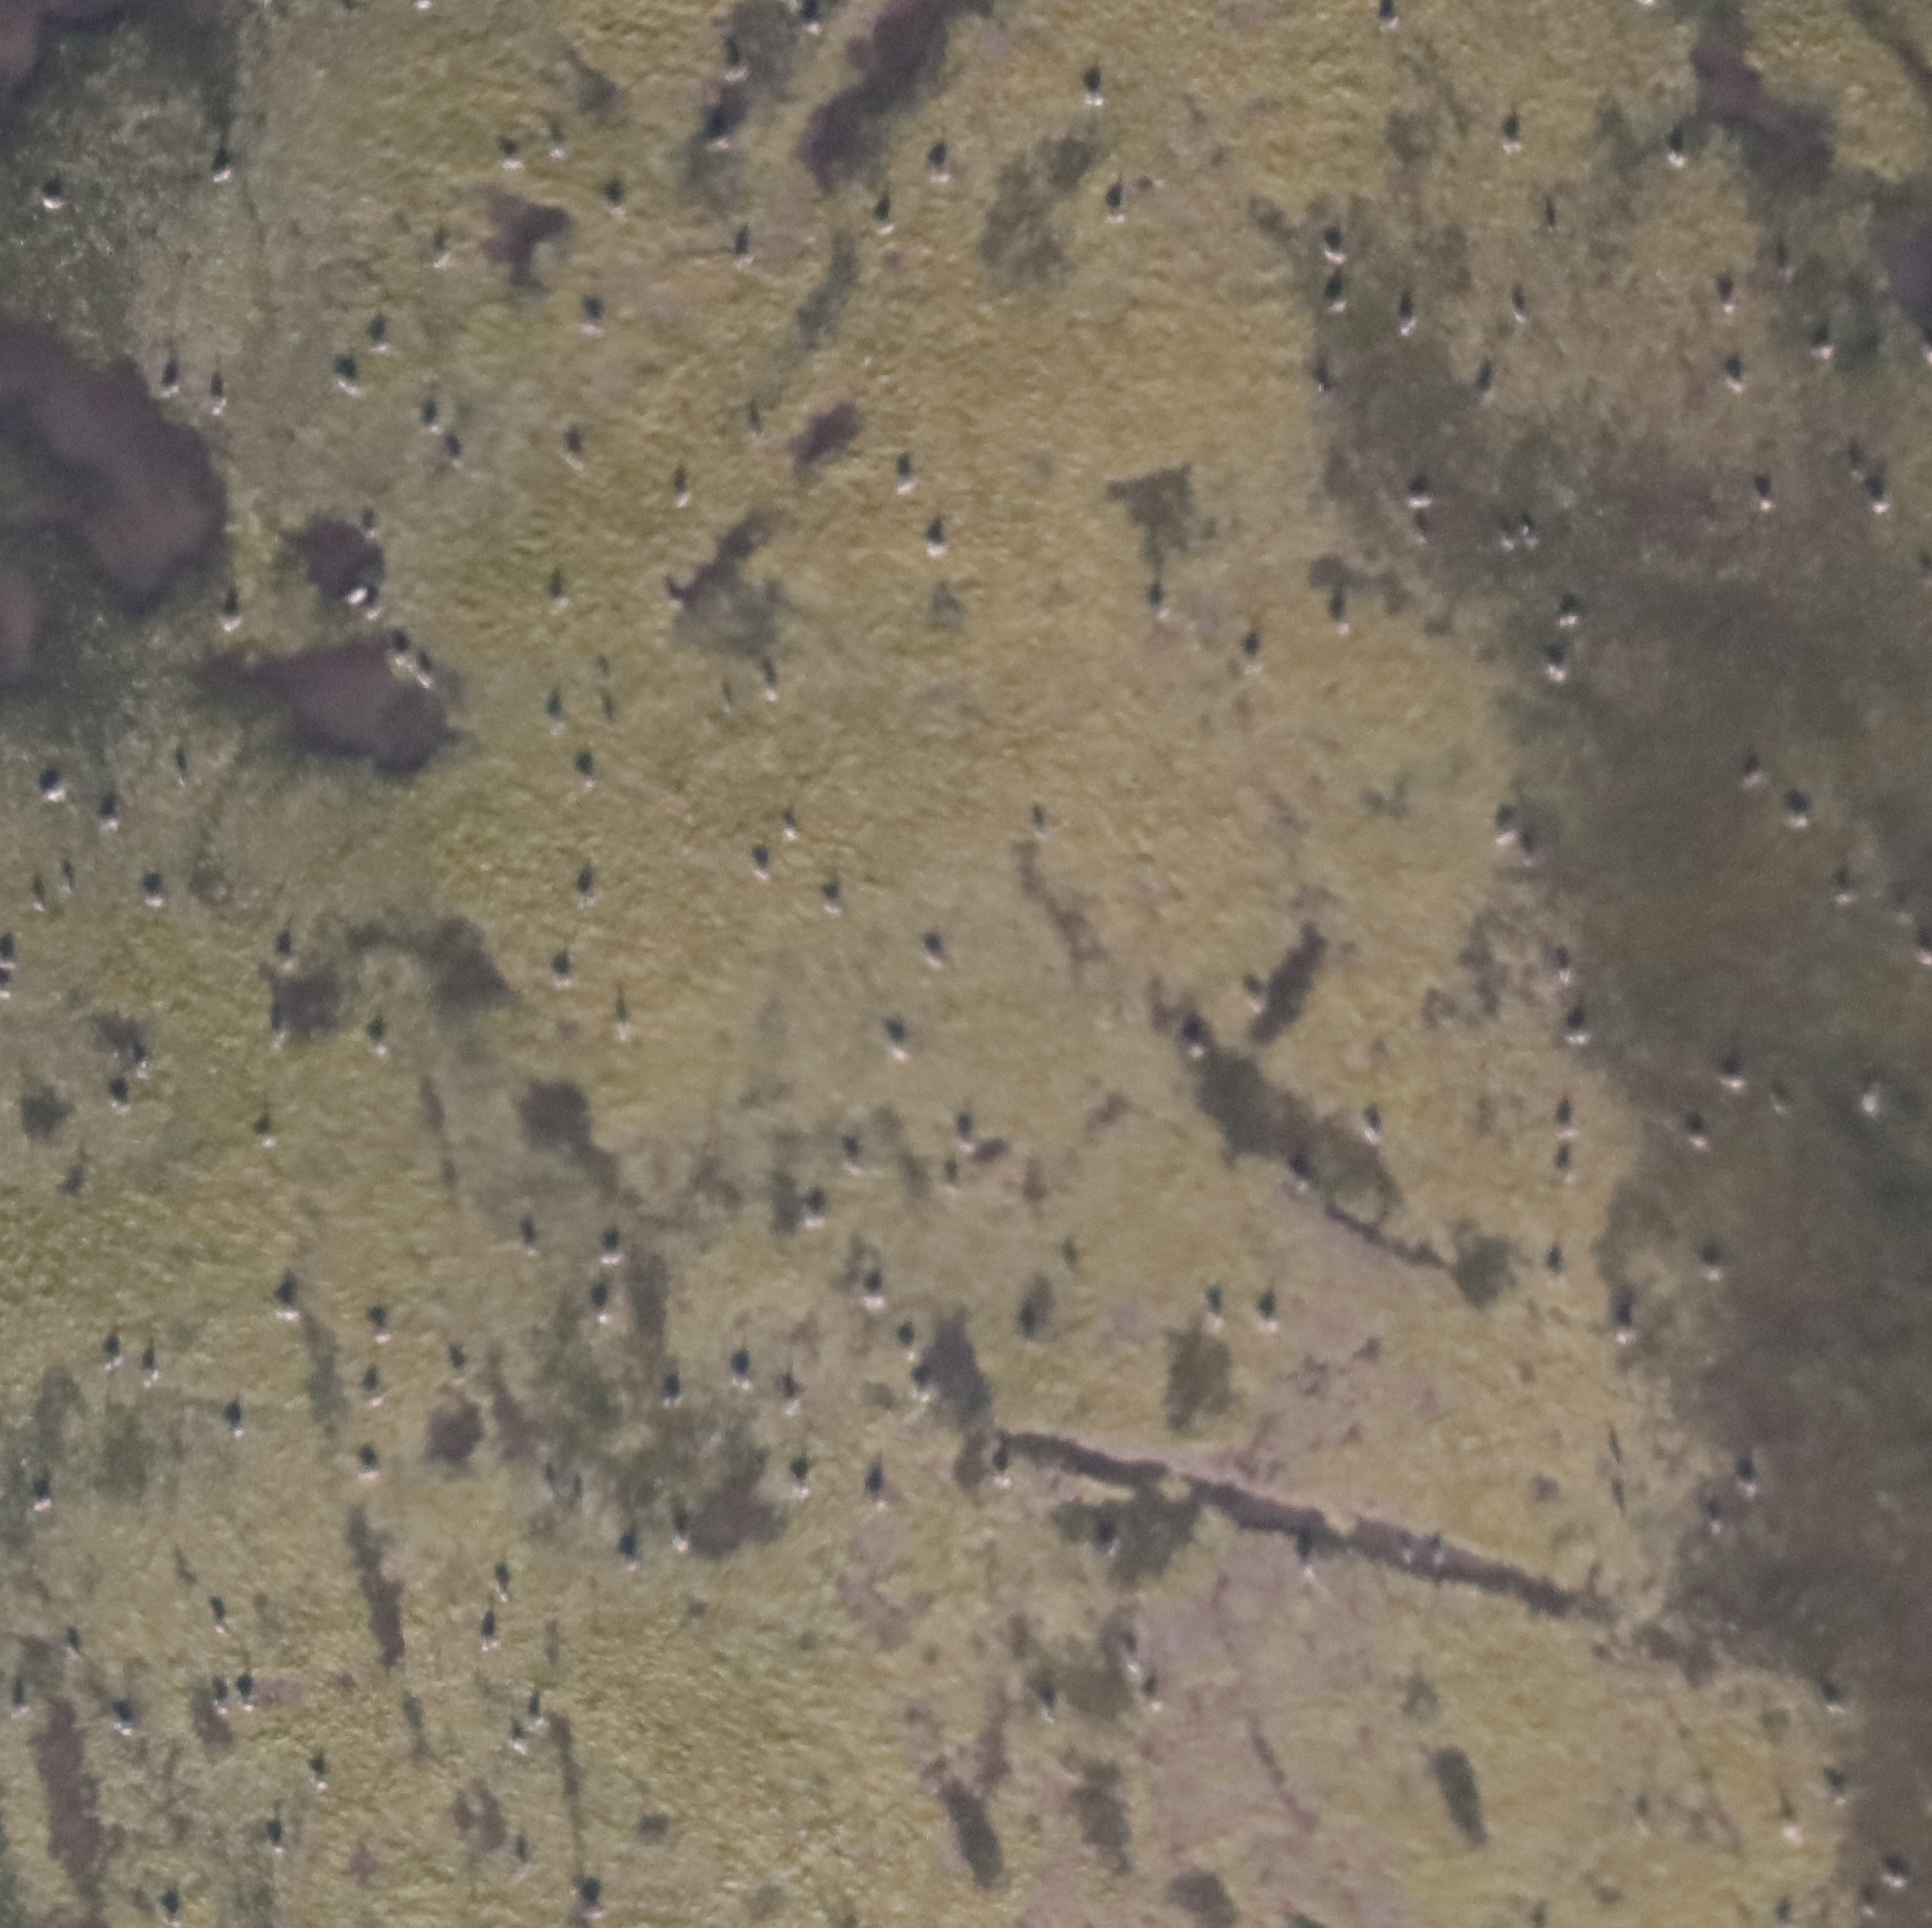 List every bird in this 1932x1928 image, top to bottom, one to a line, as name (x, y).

brant (431, 0)
brant (1652, 2)
brant (1395, 21)
brant (813, 29)
brant (743, 70)
brant (1096, 100)
brant (1516, 133)
brant (729, 135)
brant (561, 148)
brant (1681, 148)
brant (510, 160)
brant (941, 177)
brant (219, 178)
brant (49, 200)
brant (1123, 213)
brant (626, 215)
brant (880, 230)
brant (1344, 245)
brant (740, 262)
brant (444, 263)
brant (1792, 279)
brant (1338, 305)
brant (1737, 306)
brant (1520, 312)
brant (1412, 322)
brant (585, 324)
brant (384, 341)
brant (1819, 348)
brant (364, 375)
brant (1732, 379)
brant (1326, 388)
brant (1490, 392)
brant (166, 400)
brant (220, 404)
brant (438, 425)
brant (759, 437)
brant (460, 456)
brant (578, 465)
brant (1857, 479)
brant (688, 486)
brant (917, 490)
brant (1769, 502)
brant (1419, 506)
brant (1894, 508)
brant (368, 528)
brant (1540, 534)
brant (1423, 540)
brant (1510, 540)
brant (939, 544)
brant (561, 595)
brant (356, 596)
brant (1165, 607)
brant (375, 615)
brant (1570, 620)
brant (236, 625)
brant (1343, 630)
brant (399, 662)
brant (1255, 663)
brant (1557, 663)
brant (429, 686)
brant (775, 687)
brant (729, 704)
brant (558, 715)
brant (186, 768)
brant (1760, 775)
brant (585, 780)
brant (67, 781)
brant (1798, 811)
brant (110, 822)
brant (796, 827)
brant (1514, 835)
brant (1040, 841)
brant (1541, 858)
brant (770, 863)
brant (592, 882)
brant (75, 888)
brant (1844, 891)
brant (154, 892)
brant (46, 902)
brant (838, 903)
brant (1925, 942)
brant (939, 950)
brant (7, 954)
brant (572, 969)
brant (283, 971)
brant (1560, 979)
brant (4, 996)
brant (1247, 997)
brant (277, 1027)
brant (626, 1028)
brant (1578, 1033)
brant (384, 1039)
brant (1198, 1039)
brant (899, 1042)
brant (143, 1062)
brant (1730, 1075)
brant (1777, 1102)
brant (1866, 1104)
brant (124, 1106)
brant (1370, 1119)
brant (1570, 1127)
brant (260, 1131)
brant (964, 1144)
brant (1702, 1151)
brant (863, 1161)
brant (1576, 1173)
brant (1297, 1174)
brant (949, 1180)
brant (819, 1212)
brant (536, 1256)
brant (626, 1259)
brant (1553, 1266)
brant (1709, 1267)
brant (873, 1297)
brant (609, 1314)
brant (290, 1315)
brant (1220, 1320)
brant (1280, 1320)
brant (388, 1324)
brant (1622, 1332)
brant (907, 1352)
brant (110, 1369)
brant (460, 1373)
brant (744, 1382)
brant (153, 1384)
brant (375, 1388)
brant (673, 1400)
brant (914, 1406)
brant (790, 1407)
brant (242, 1432)
brant (364, 1468)
brant (1755, 1476)
brant (1005, 1478)
brant (807, 1480)
brant (49, 1491)
brant (877, 1500)
brant (1720, 1518)
brant (683, 1538)
brant (1114, 1550)
brant (1445, 1553)
brant (1407, 1556)
brant (641, 1558)
brant (1311, 1568)
brant (504, 1585)
brant (214, 1616)
brant (482, 1627)
brant (75, 1647)
brant (1126, 1668)
brant (256, 1700)
brant (1155, 1702)
brant (1847, 1707)
brant (131, 1708)
brant (220, 1711)
brant (1041, 1714)
brant (24, 1715)
brant (540, 1716)
brant (521, 1752)
brant (1847, 1790)
brant (333, 1796)
brant (1795, 1826)
brant (284, 1848)
brant (523, 1859)
brant (1903, 1881)
brant (593, 1906)
brant (1873, 1913)